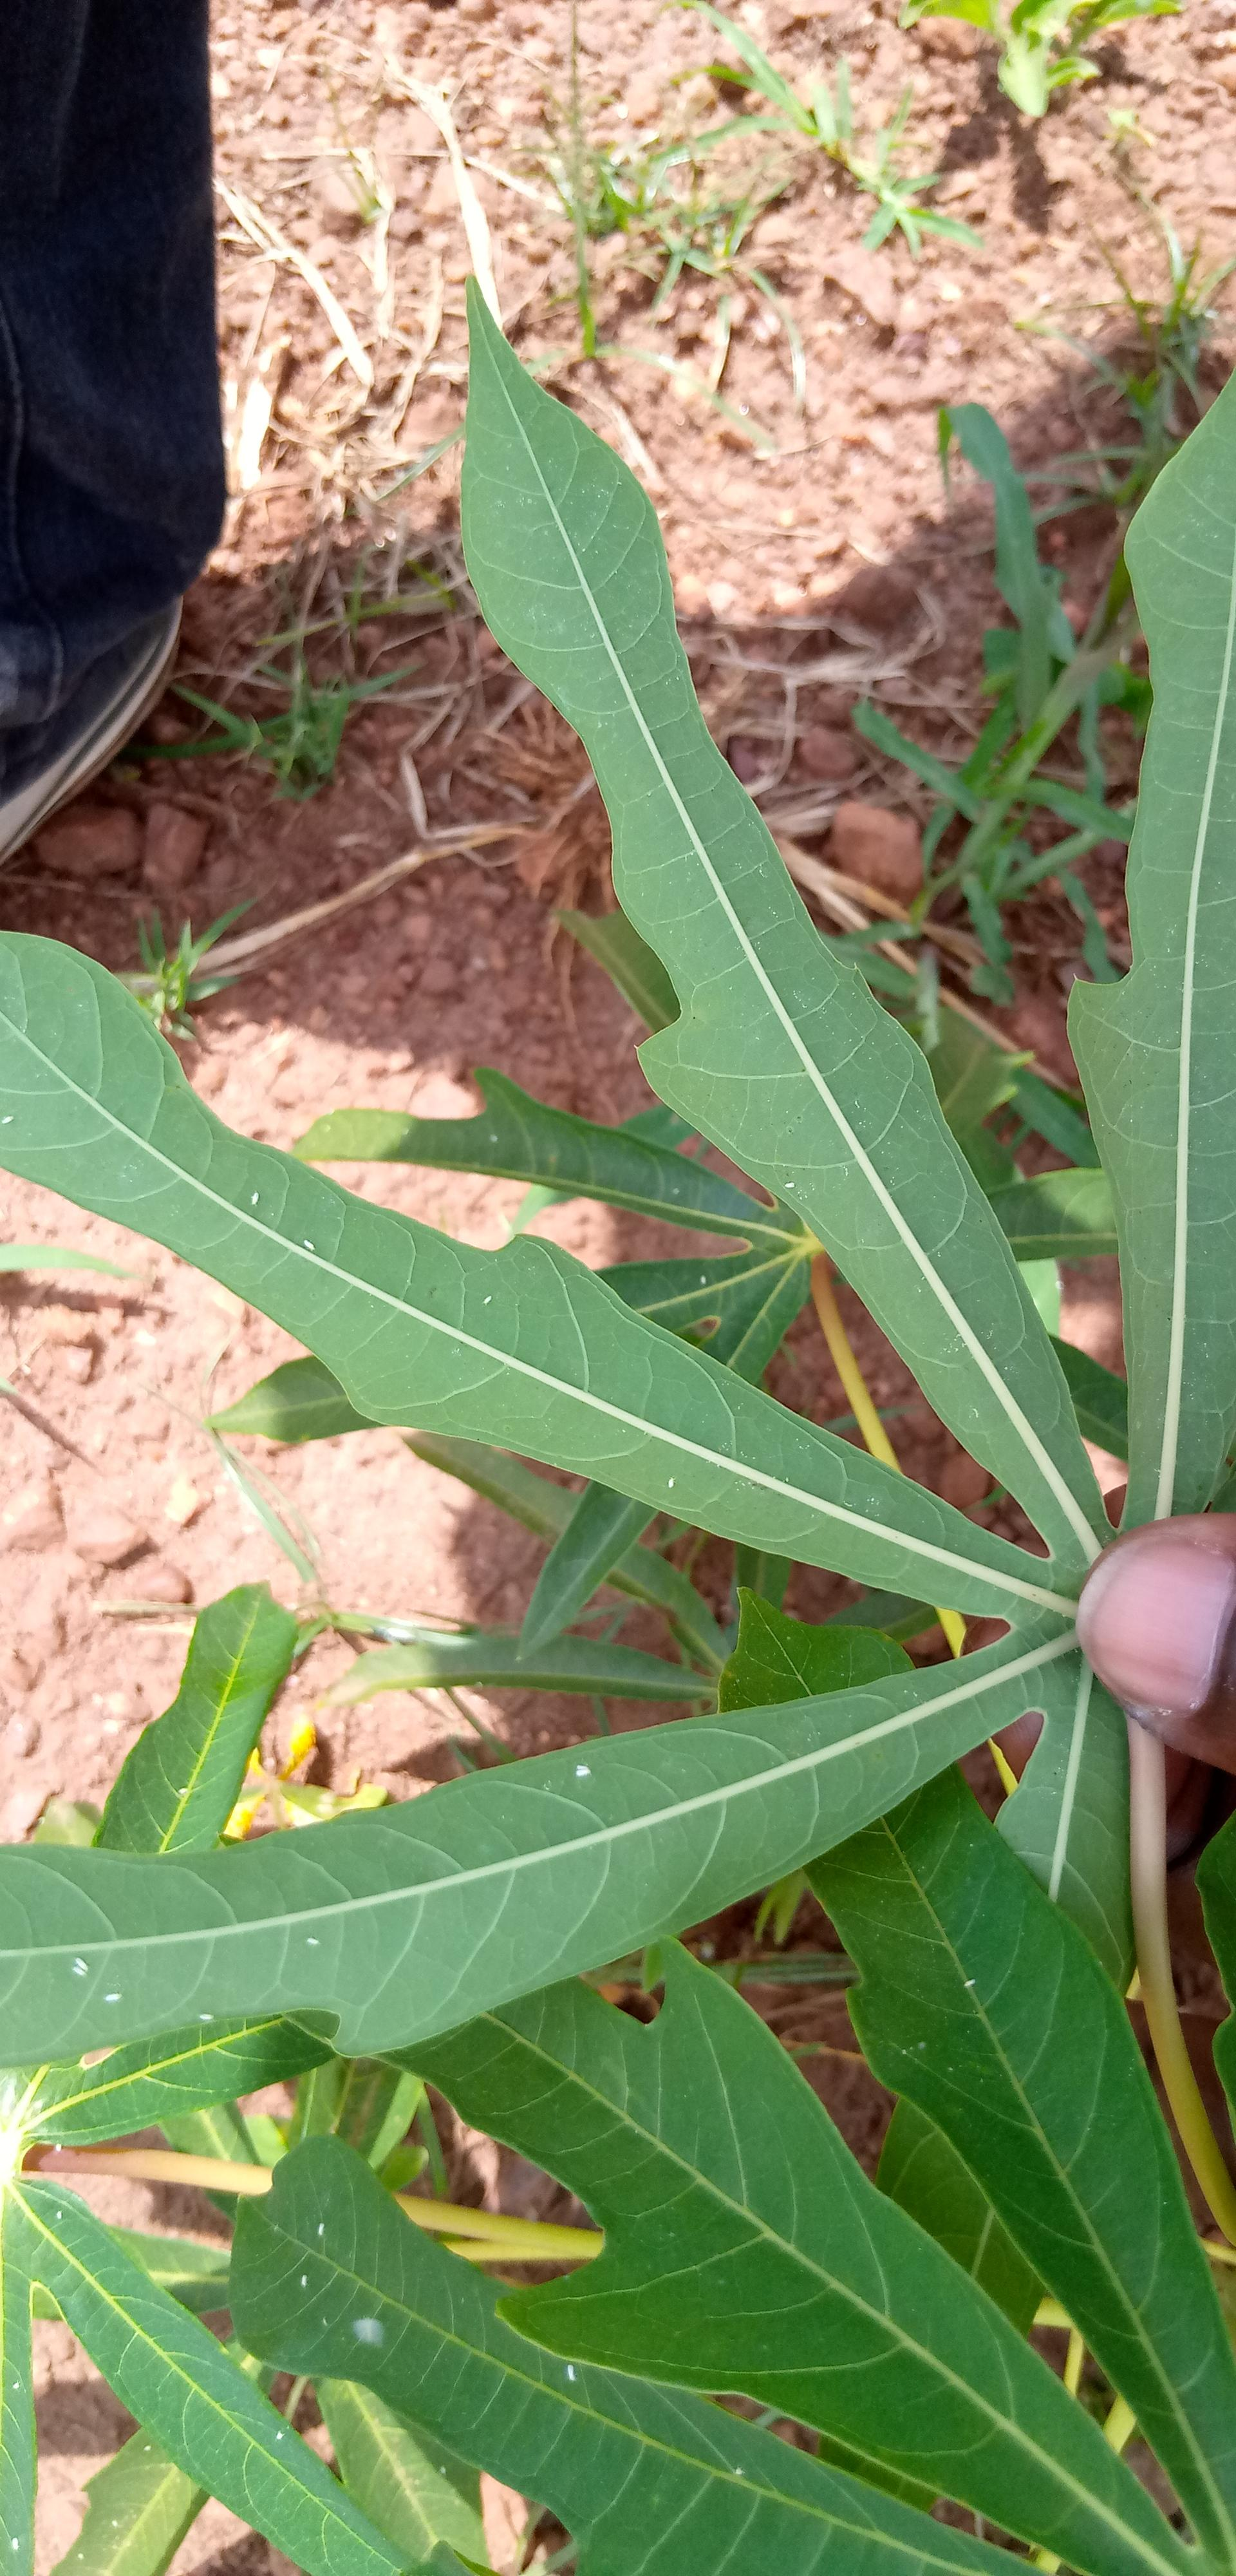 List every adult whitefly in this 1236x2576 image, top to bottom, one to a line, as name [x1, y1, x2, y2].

whitefly [1, 1114, 14, 1127]
whitefly [782, 1180, 796, 1189]
whitefly [250, 1189, 263, 1207]
whitefly [303, 1238, 319, 1253]
whitefly [482, 1293, 494, 1307]
whitefly [667, 1475, 677, 1491]
whitefly [574, 1763, 590, 1770]
whitefly [575, 1768, 592, 1777]
whitefly [305, 1935, 324, 1947]
whitefly [74, 1955, 90, 1971]
whitefly [71, 1965, 87, 1977]
whitefly [960, 1976, 979, 1991]
whitefly [102, 1991, 124, 2003]
whitefly [198, 2011, 216, 2022]
whitefly [50, 2207, 66, 2223]
whitefly [315, 2217, 332, 2240]
whitefly [296, 2271, 314, 2291]
whitefly [559, 2357, 581, 2386]
whitefly [270, 2428, 290, 2443]